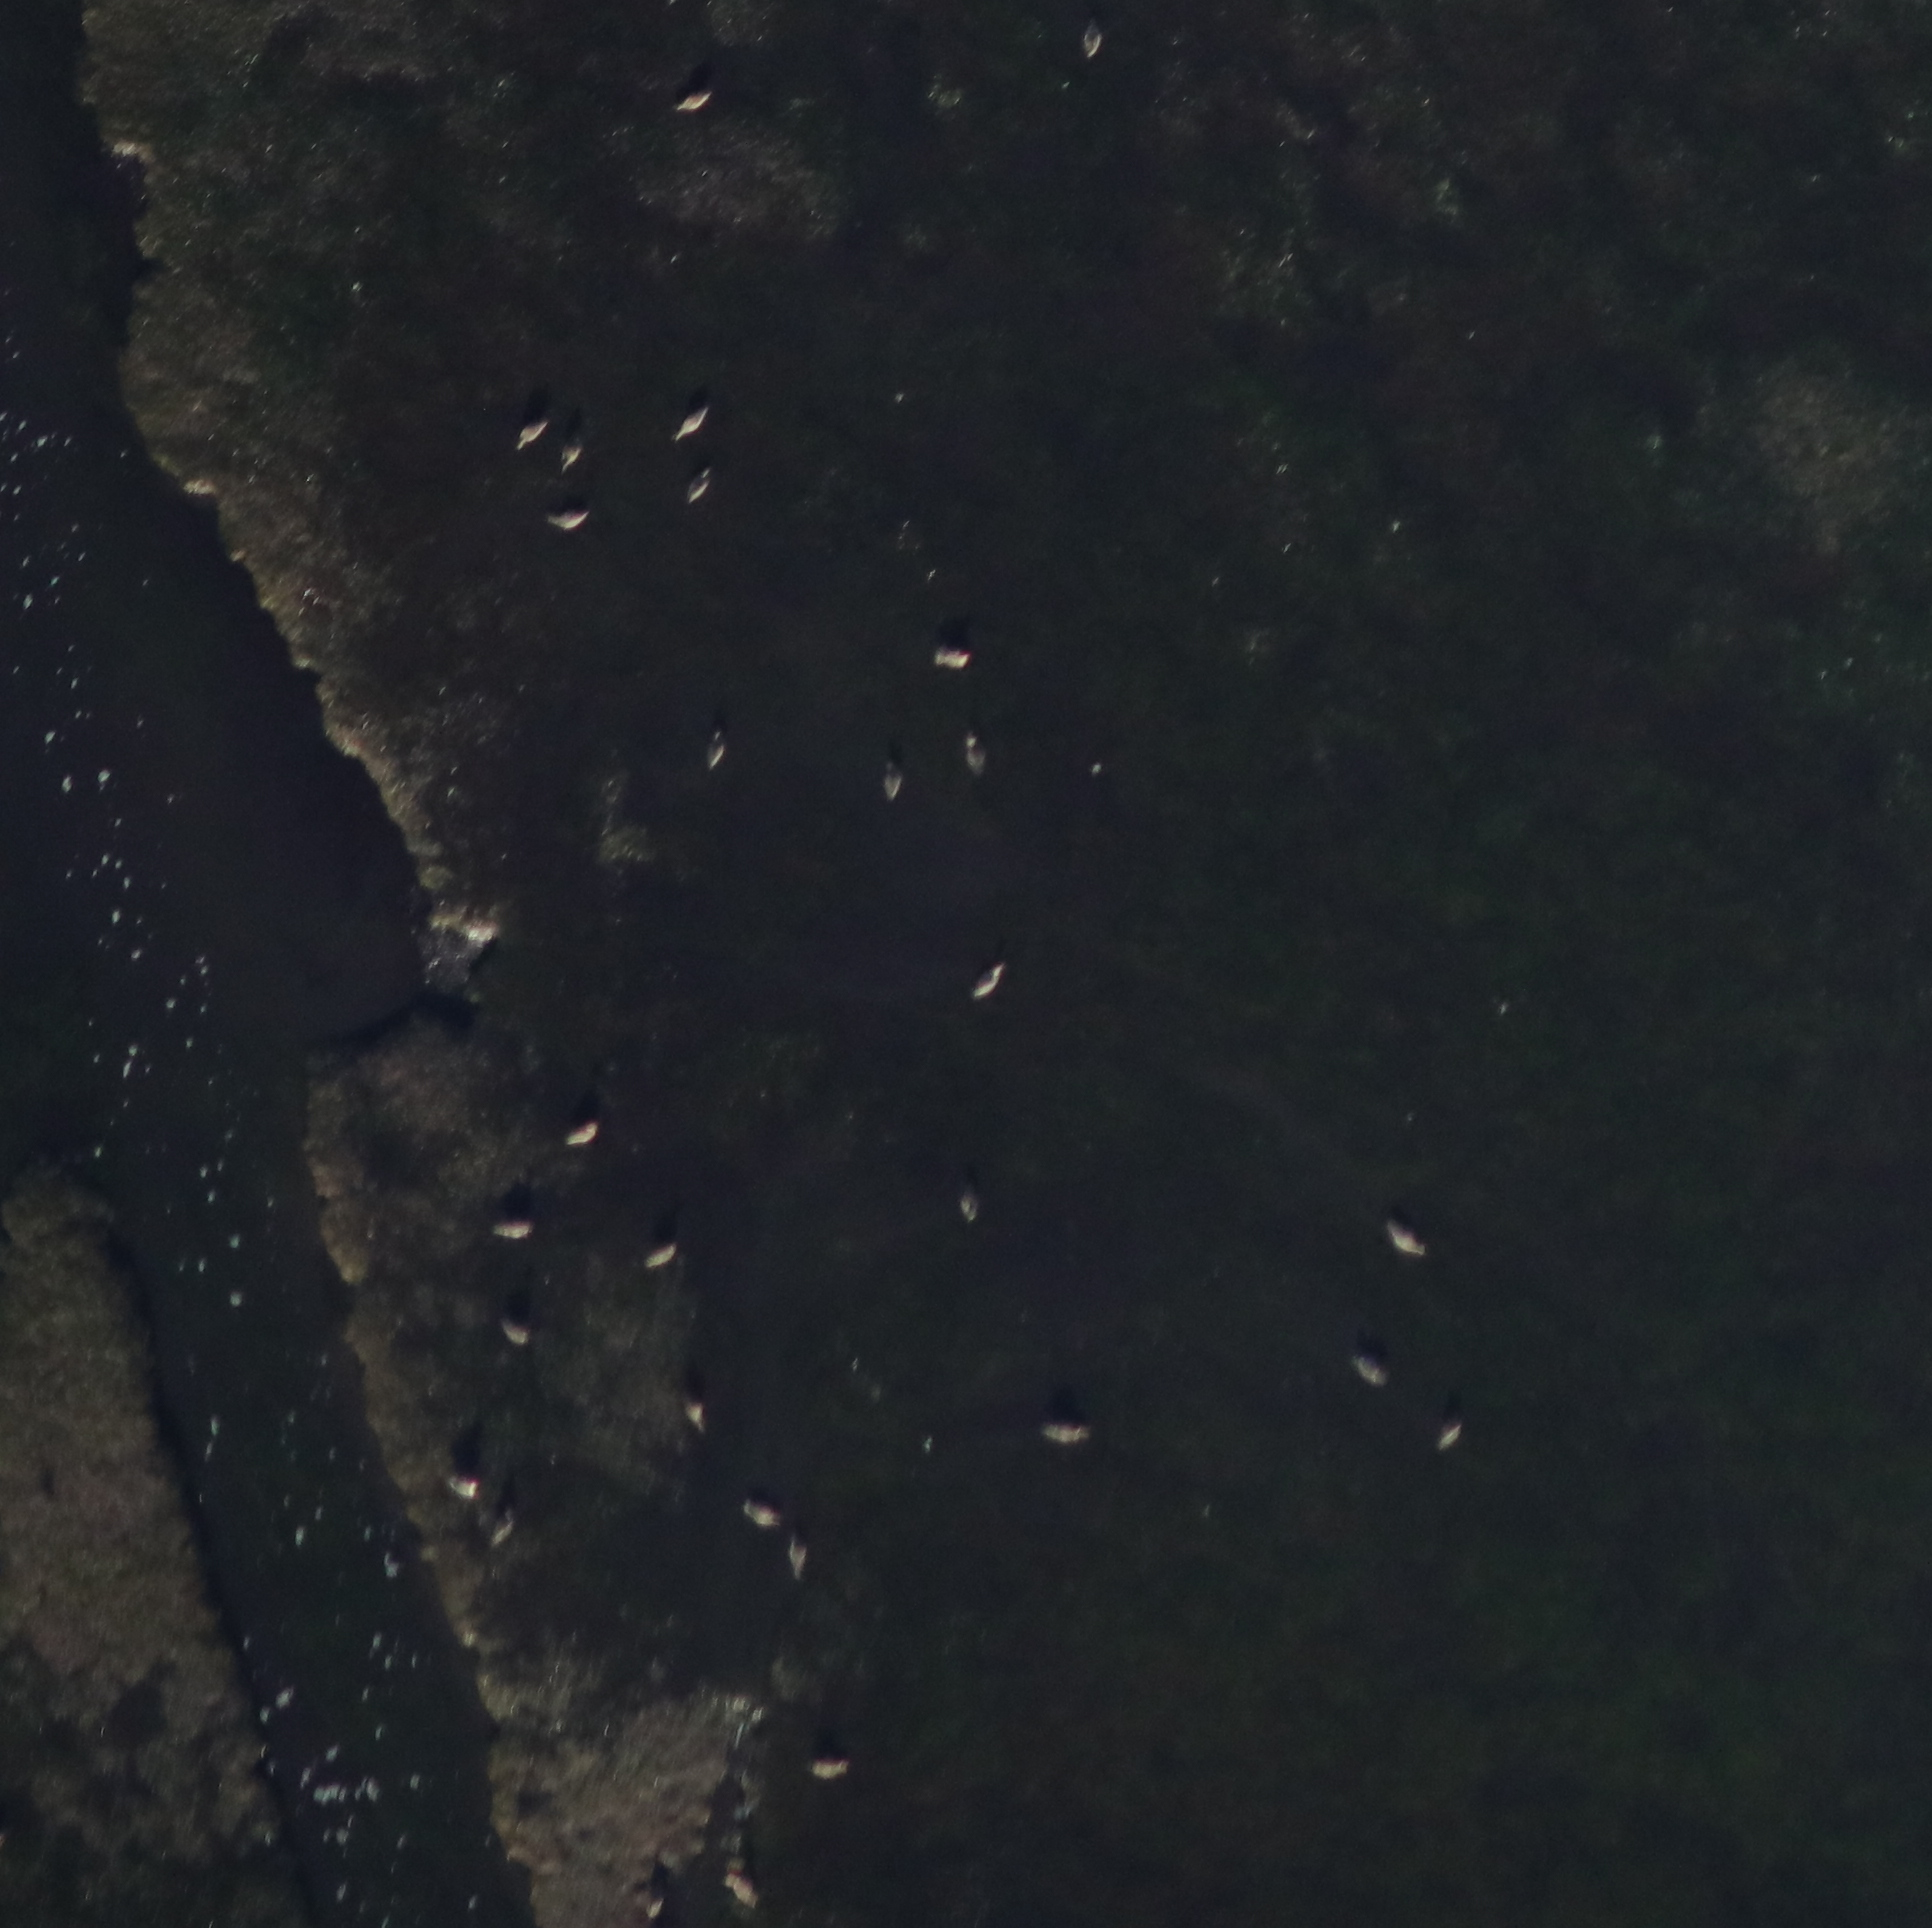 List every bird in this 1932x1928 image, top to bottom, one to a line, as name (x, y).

brant (1095, 37)
other bird (693, 98)
other bird (692, 423)
other bird (528, 425)
other bird (577, 457)
other bird (702, 485)
other bird (573, 517)
other bird (956, 659)
other bird (714, 749)
other bird (981, 765)
other bird (897, 770)
other bird (988, 984)
other bird (582, 1135)
other bird (968, 1196)
other bird (517, 1230)
other bird (1412, 1240)
other bird (660, 1248)
other bird (515, 1330)
other bird (1367, 1373)
other bird (698, 1413)
other bird (1451, 1427)
other bird (1072, 1430)
other bird (468, 1487)
other bird (759, 1516)
other bird (507, 1521)
other bird (794, 1550)
other bird (837, 1772)